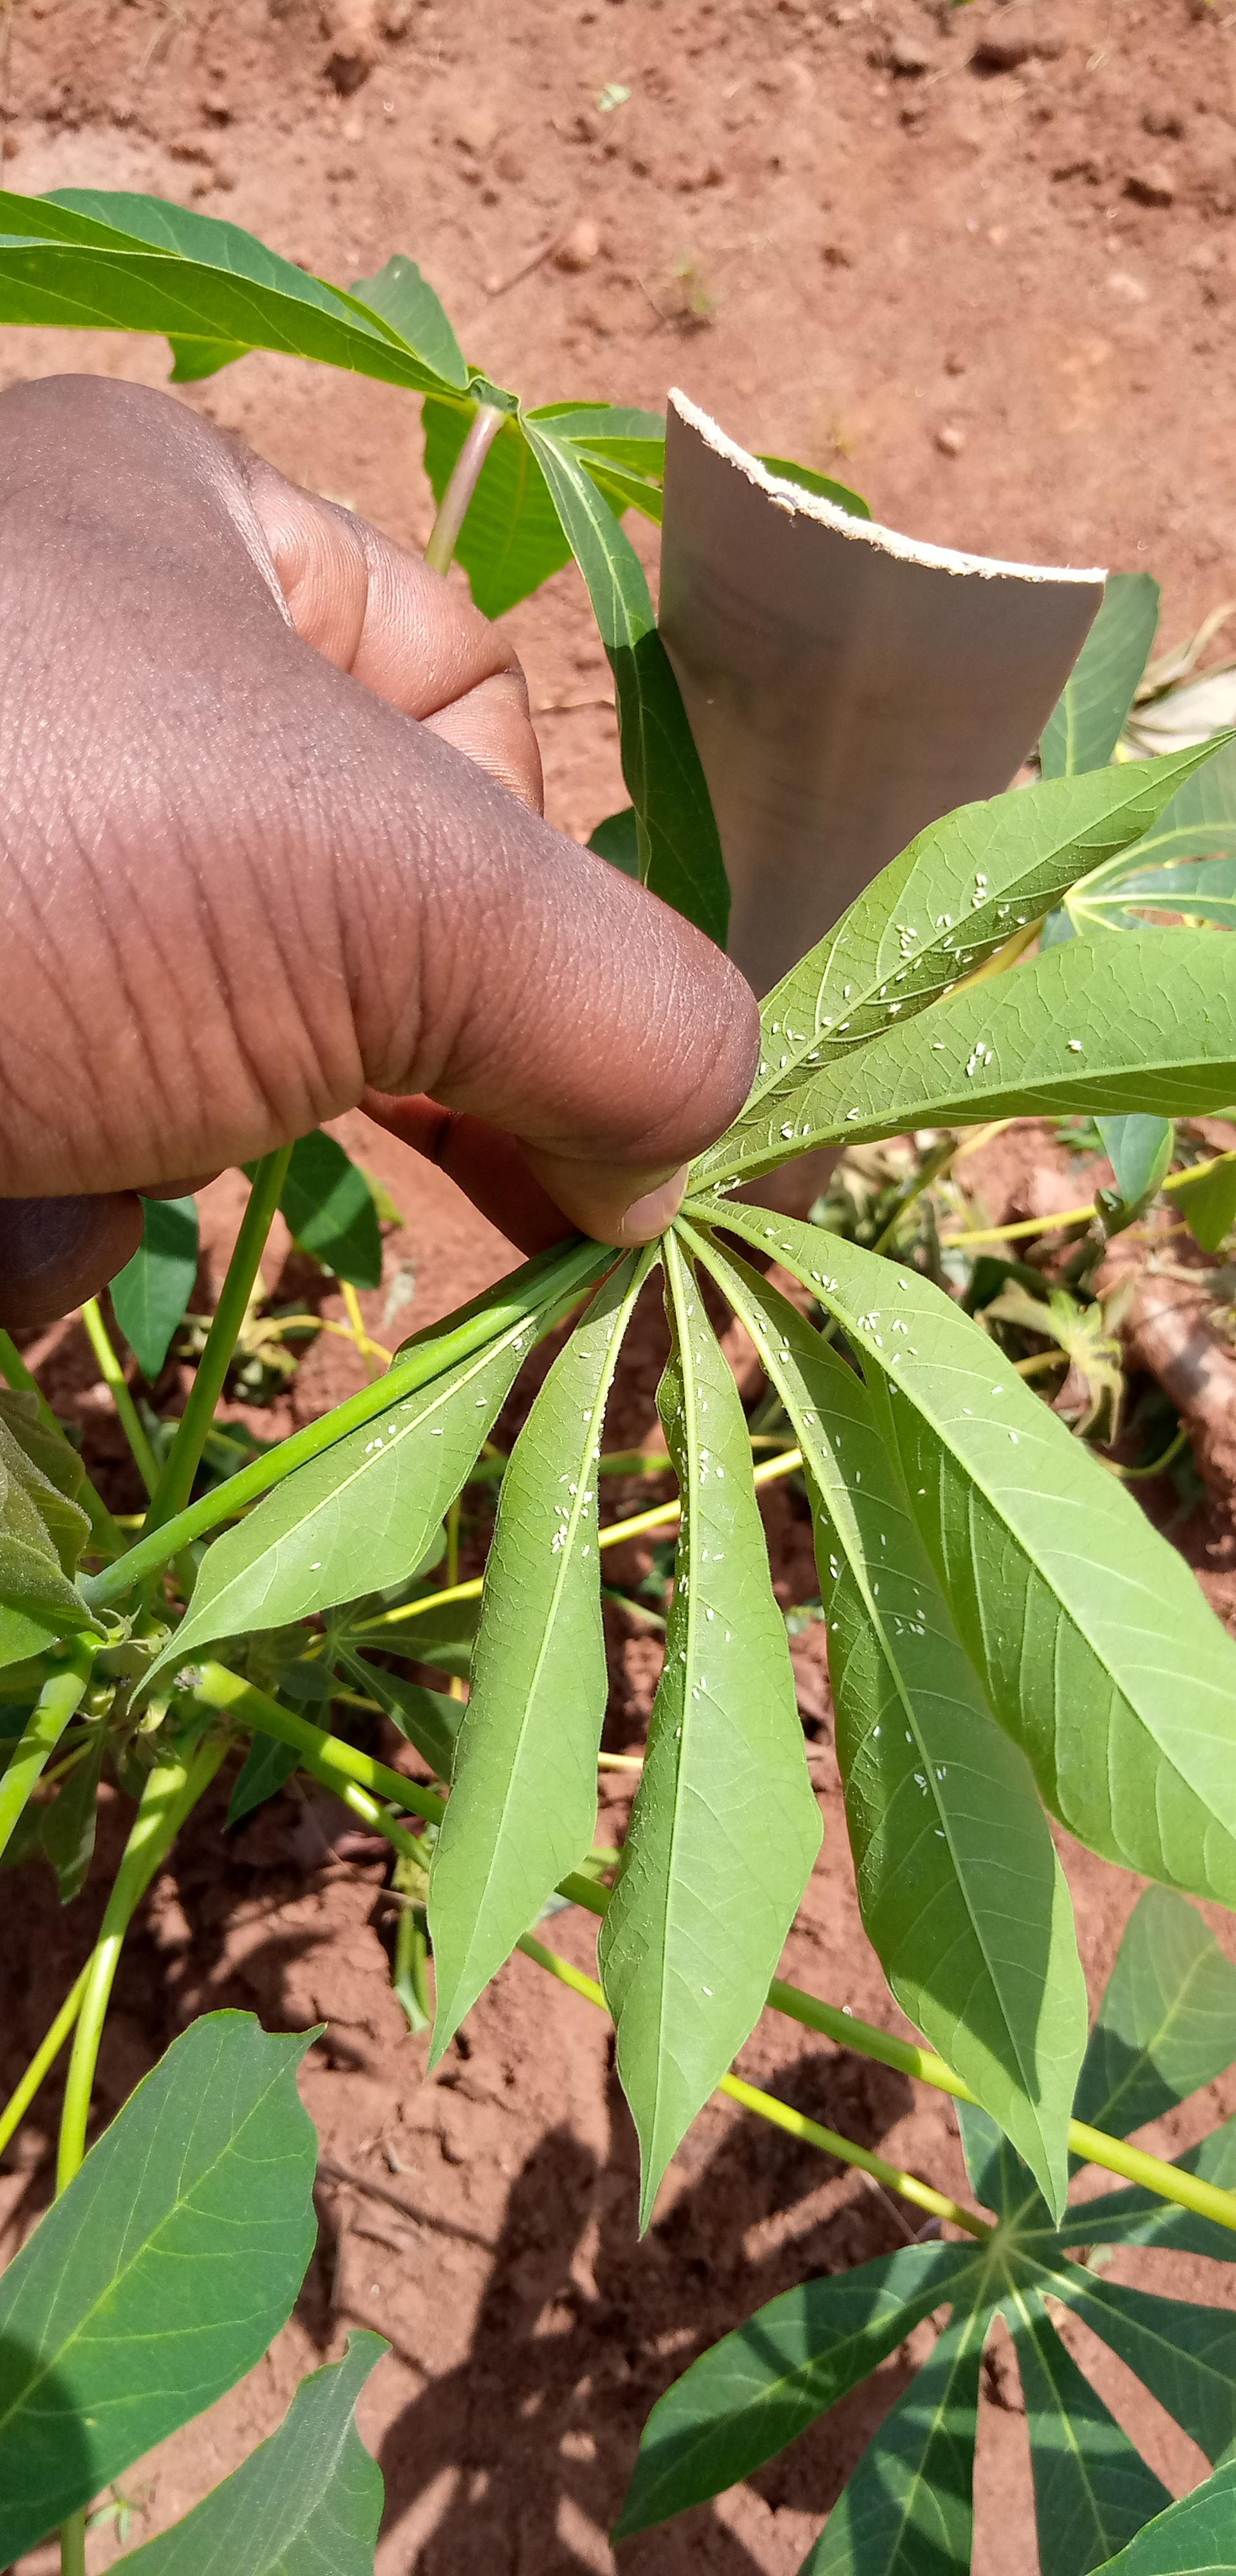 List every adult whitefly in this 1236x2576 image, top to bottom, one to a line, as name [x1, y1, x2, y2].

whitefly [973, 869, 992, 889]
whitefly [975, 873, 988, 890]
whitefly [976, 887, 988, 898]
whitefly [973, 891, 985, 902]
whitefly [969, 896, 983, 911]
whitefly [1004, 900, 1012, 914]
whitefly [996, 907, 1006, 919]
whitefly [944, 911, 953, 928]
whitefly [935, 912, 944, 929]
whitefly [1016, 916, 1027, 927]
whitefly [892, 920, 907, 933]
whitefly [906, 925, 920, 940]
whitefly [900, 932, 914, 943]
whitefly [940, 933, 954, 949]
whitefly [897, 937, 908, 951]
whitefly [990, 945, 1006, 956]
whitefly [951, 946, 963, 961]
whitefly [899, 948, 913, 960]
whitefly [964, 952, 976, 965]
whitefly [913, 954, 925, 972]
whitefly [893, 969, 909, 982]
whitefly [941, 980, 955, 996]
whitefly [841, 983, 853, 998]
whitefly [876, 985, 887, 996]
whitefly [885, 1001, 906, 1017]
whitefly [817, 1012, 833, 1030]
whitefly [821, 1017, 833, 1030]
whitefly [837, 1020, 851, 1034]
whitefly [770, 1021, 780, 1034]
whitefly [785, 1027, 796, 1042]
whitefly [794, 1033, 807, 1044]
whitefly [1065, 1036, 1085, 1058]
whitefly [1068, 1037, 1083, 1054]
whitefly [972, 1039, 986, 1057]
whitefly [974, 1039, 986, 1057]
whitefly [933, 1042, 946, 1052]
whitefly [805, 1050, 821, 1063]
whitefly [982, 1050, 995, 1065]
whitefly [780, 1053, 787, 1068]
whitefly [968, 1054, 977, 1068]
whitefly [760, 1060, 768, 1077]
whitefly [964, 1063, 978, 1079]
whitefly [847, 1104, 861, 1117]
whitefly [845, 1113, 859, 1124]
whitefly [779, 1118, 793, 1130]
whitefly [800, 1121, 812, 1137]
whitefly [780, 1127, 794, 1142]
whitefly [839, 1135, 846, 1146]
whitefly [801, 1141, 814, 1150]
whitefly [727, 1170, 740, 1182]
whitefly [709, 1179, 721, 1192]
whitefly [731, 1179, 744, 1190]
whitefly [762, 1226, 776, 1238]
whitefly [780, 1241, 796, 1253]
whitefly [809, 1267, 821, 1282]
whitefly [819, 1270, 830, 1286]
whitefly [830, 1274, 839, 1289]
whitefly [897, 1276, 909, 1293]
whitefly [825, 1283, 842, 1297]
whitefly [687, 1301, 696, 1318]
whitefly [865, 1307, 880, 1320]
whitefly [752, 1309, 765, 1322]
whitefly [855, 1313, 866, 1327]
whitefly [868, 1314, 879, 1330]
whitefly [889, 1316, 902, 1331]
whitefly [862, 1317, 874, 1332]
whitefly [759, 1320, 769, 1334]
whitefly [899, 1321, 909, 1336]
whitefly [604, 1325, 613, 1341]
whitefly [699, 1330, 710, 1345]
whitefly [873, 1333, 885, 1348]
whitefly [511, 1334, 523, 1347]
whitefly [781, 1336, 792, 1349]
whitefly [514, 1341, 524, 1353]
whitefly [908, 1344, 919, 1358]
whitefly [777, 1348, 791, 1367]
whitefly [778, 1350, 789, 1363]
whitefly [577, 1350, 596, 1361]
whitefly [891, 1350, 903, 1367]
whitefly [675, 1352, 685, 1370]
whitefly [691, 1352, 706, 1367]
whitefly [608, 1376, 616, 1388]
whitefly [988, 1376, 1009, 1404]
whitefly [696, 1386, 706, 1400]
whitefly [960, 1397, 975, 1428]
whitefly [474, 1398, 490, 1408]
whitefly [398, 1401, 414, 1413]
whitefly [699, 1401, 711, 1415]
whitefly [673, 1405, 684, 1416]
whitefly [679, 1408, 689, 1423]
whitefly [805, 1410, 817, 1426]
whitefly [582, 1410, 593, 1426]
whitefly [590, 1414, 599, 1421]
whitefly [800, 1414, 811, 1430]
whitefly [1003, 1421, 1023, 1454]
whitefly [679, 1421, 688, 1430]
whitefly [388, 1422, 400, 1436]
whitefly [429, 1428, 447, 1437]
whitefly [680, 1430, 689, 1441]
whitefly [372, 1434, 384, 1449]
whitefly [833, 1434, 848, 1450]
whitefly [592, 1435, 601, 1446]
whitefly [363, 1439, 375, 1459]
whitefly [820, 1444, 832, 1457]
whitefly [697, 1445, 712, 1462]
whitefly [591, 1446, 601, 1463]
whitefly [674, 1446, 684, 1455]
whitefly [699, 1447, 713, 1461]
whitefly [682, 1450, 690, 1463]
whitefly [678, 1455, 689, 1470]
whitefly [697, 1459, 711, 1475]
whitefly [715, 1464, 727, 1481]
whitefly [679, 1465, 689, 1479]
whitefly [714, 1467, 724, 1479]
whitefly [698, 1468, 709, 1486]
whitefly [852, 1469, 865, 1488]
whitefly [557, 1472, 569, 1484]
whitefly [910, 1477, 933, 1508]
whitefly [681, 1479, 691, 1494]
whitefly [570, 1481, 579, 1494]
whitefly [566, 1484, 575, 1497]
whitefly [582, 1489, 595, 1504]
whitefly [552, 1504, 562, 1517]
whitefly [579, 1505, 589, 1520]
whitefly [561, 1506, 571, 1521]
whitefly [679, 1508, 688, 1522]
whitefly [682, 1513, 691, 1528]
whitefly [818, 1513, 830, 1527]
whitefly [679, 1520, 689, 1535]
whitefly [558, 1522, 570, 1538]
whitefly [551, 1530, 560, 1544]
whitefly [877, 1530, 888, 1548]
whitefly [557, 1532, 567, 1548]
whitefly [675, 1533, 686, 1549]
whitefly [549, 1539, 562, 1559]
whitefly [581, 1542, 591, 1558]
whitefly [681, 1543, 691, 1556]
whitefly [676, 1547, 686, 1560]
whitefly [698, 1548, 709, 1566]
whitefly [713, 1549, 725, 1564]
whitefly [306, 1551, 328, 1582]
whitefly [825, 1552, 842, 1567]
whitefly [827, 1564, 841, 1583]
whitefly [680, 1571, 689, 1586]
whitefly [684, 1574, 693, 1586]
whitefly [676, 1578, 684, 1595]
whitefly [871, 1579, 881, 1598]
whitefly [682, 1580, 692, 1593]
whitefly [911, 1583, 922, 1598]
whitefly [681, 1589, 691, 1602]
whitefly [700, 1605, 716, 1624]
whitefly [915, 1606, 929, 1624]
whitefly [894, 1614, 905, 1627]
whitefly [907, 1618, 918, 1635]
whitefly [830, 1620, 842, 1633]
whitefly [913, 1621, 924, 1636]
whitefly [916, 1625, 926, 1640]
whitefly [894, 1625, 906, 1639]
whitefly [724, 1628, 733, 1642]
whitefly [678, 1649, 688, 1663]
whitefly [662, 1661, 672, 1672]
whitefly [699, 1676, 709, 1690]
whitefly [690, 1686, 701, 1702]
whitefly [872, 1722, 882, 1738]
whitefly [671, 1723, 686, 1739]
whitefly [902, 1728, 914, 1745]
whitefly [940, 1763, 950, 1779]
whitefly [934, 1764, 944, 1783]
whitefly [910, 1768, 926, 1785]
whitefly [911, 1776, 924, 1792]
whitefly [920, 1777, 929, 1791]
whitefly [922, 1783, 931, 1799]
whitefly [932, 1829, 948, 1841]
whitefly [698, 1980, 714, 2000]